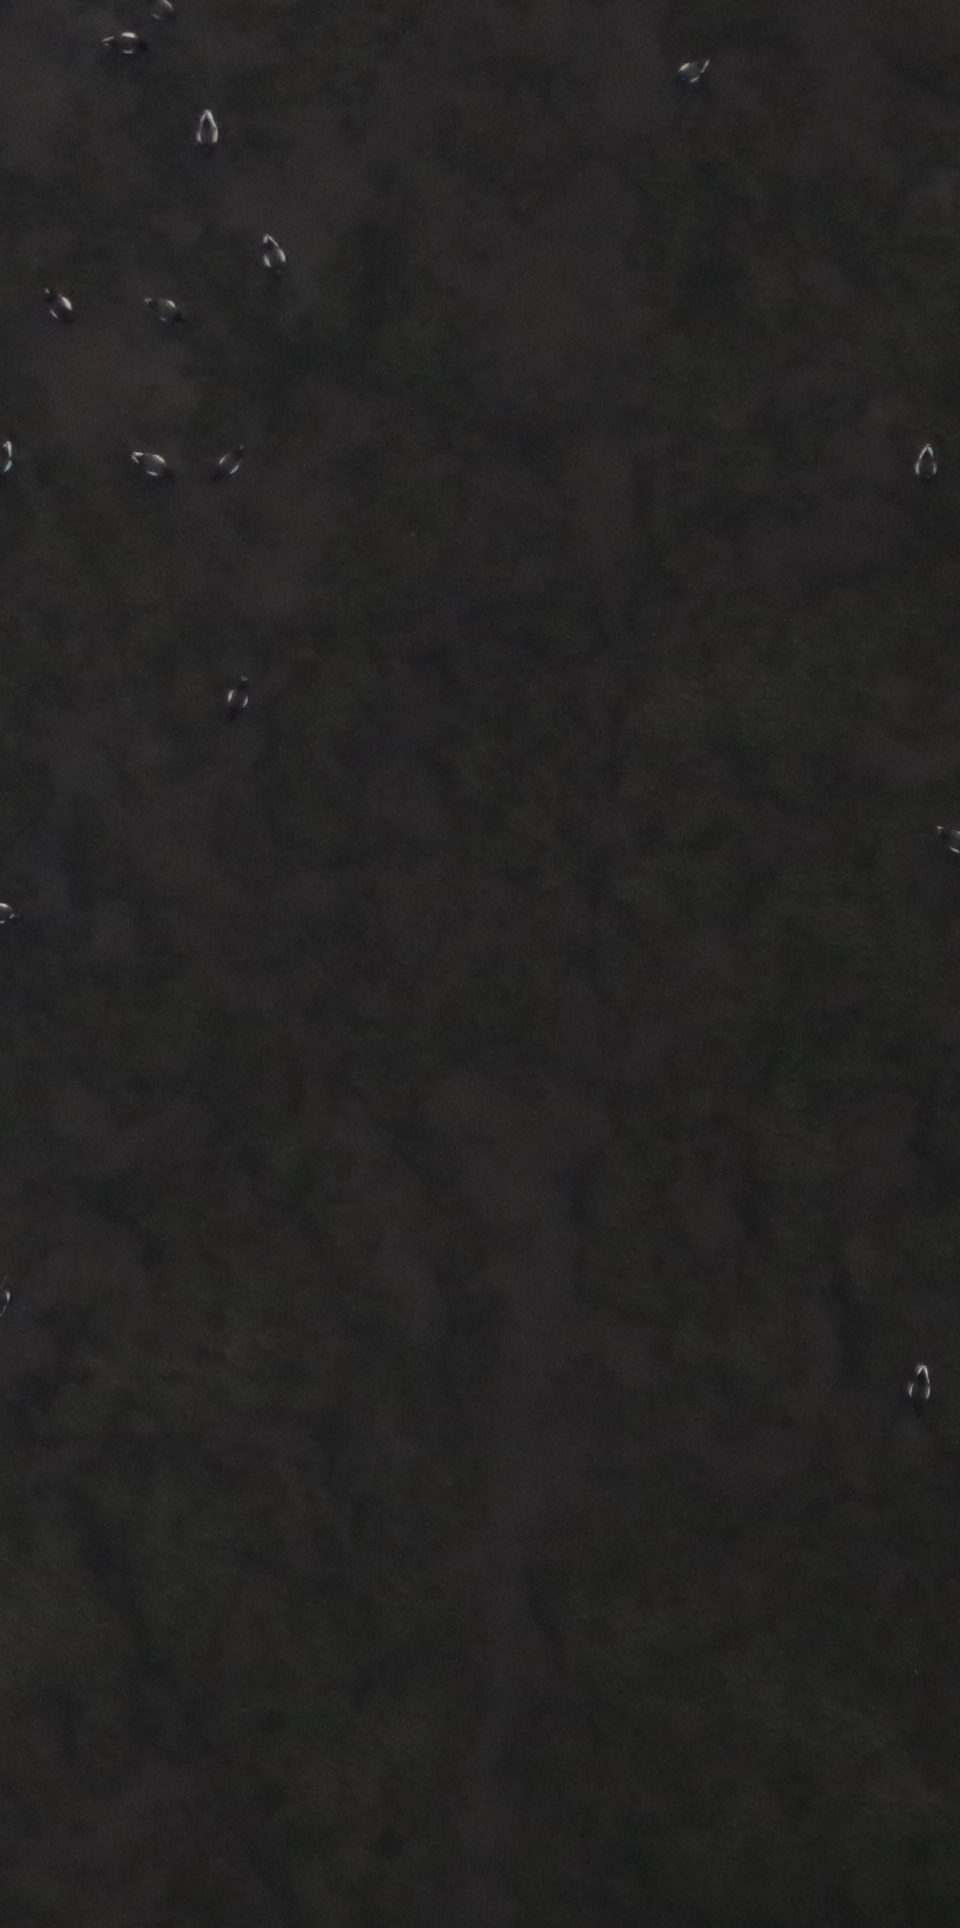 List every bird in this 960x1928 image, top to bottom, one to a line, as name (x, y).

brant (157, 5)
brant (125, 45)
brant (693, 73)
brant (206, 128)
brant (272, 253)
brant (58, 304)
brant (166, 310)
brant (2, 458)
brant (228, 462)
brant (929, 463)
brant (152, 464)
brant (240, 697)
brant (955, 842)
brant (0, 1300)
brant (918, 1389)